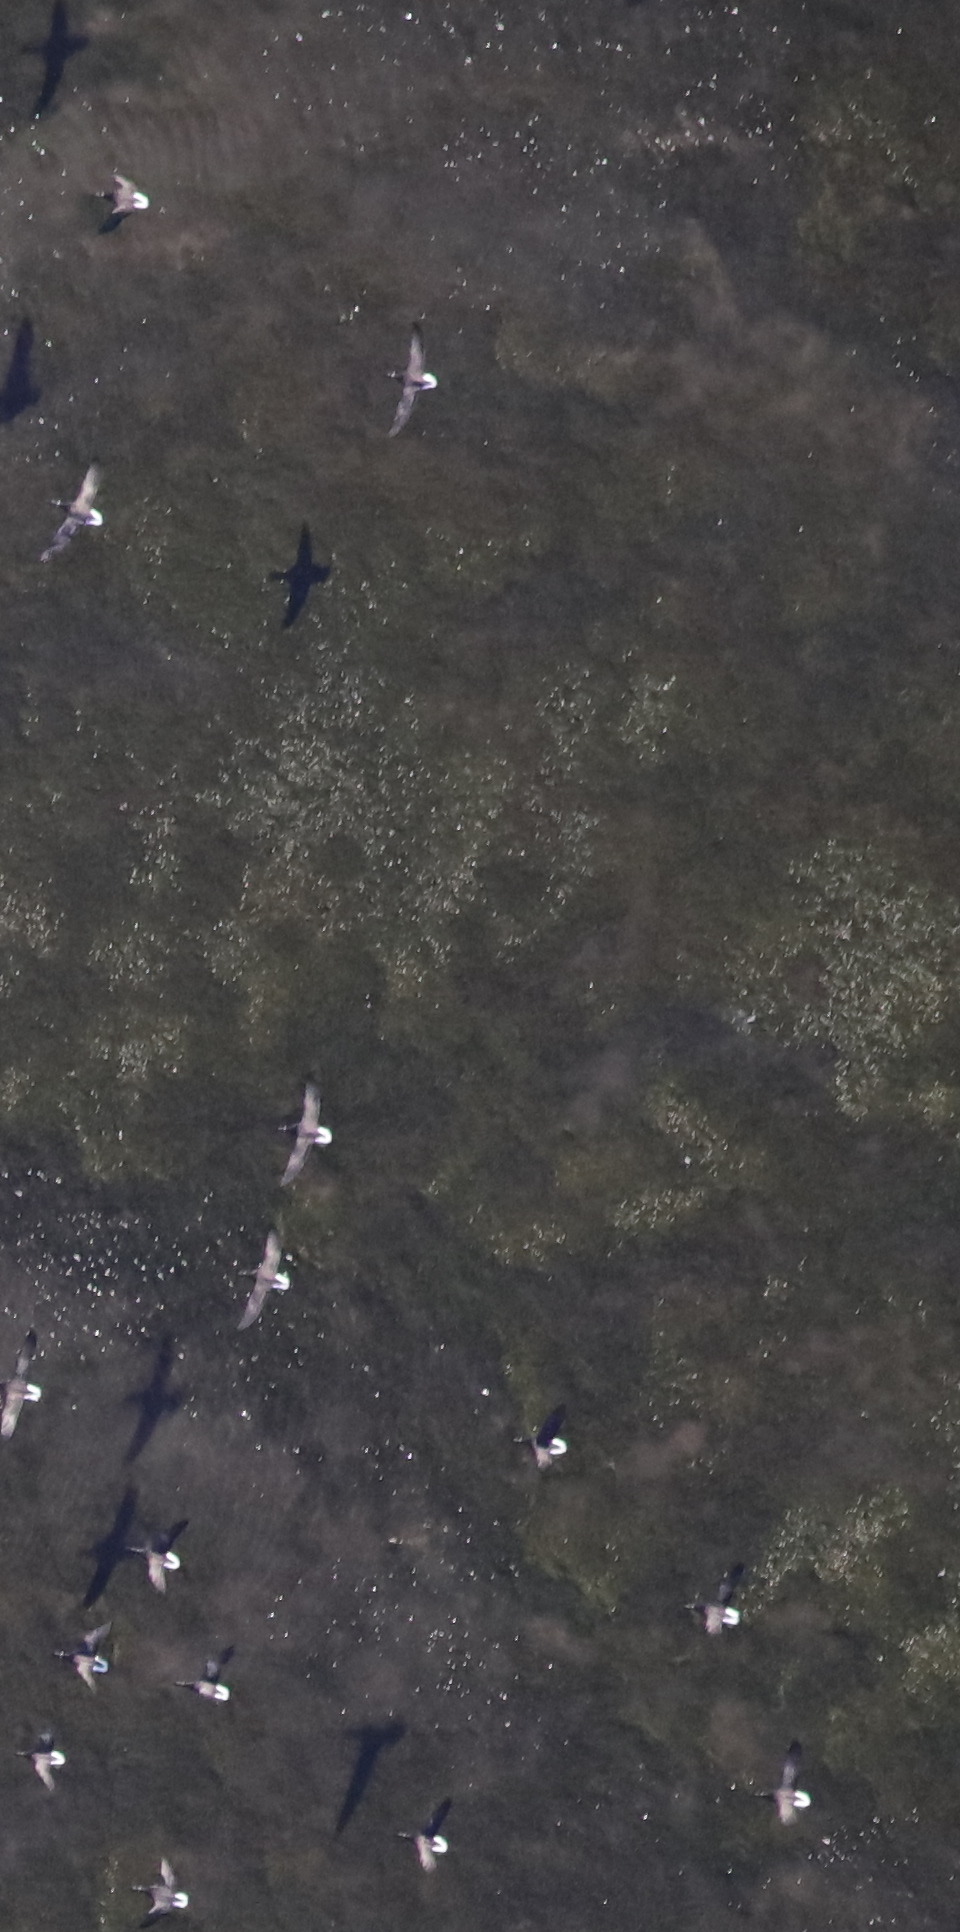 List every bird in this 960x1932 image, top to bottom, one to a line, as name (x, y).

brant (130, 198)
brant (407, 375)
brant (85, 517)
brant (312, 1139)
brant (278, 1282)
brant (19, 1401)
brant (539, 1446)
brant (163, 1570)
brant (723, 1611)
brant (90, 1643)
brant (201, 1683)
brant (39, 1744)
brant (792, 1790)
brant (429, 1845)
brant (159, 1887)